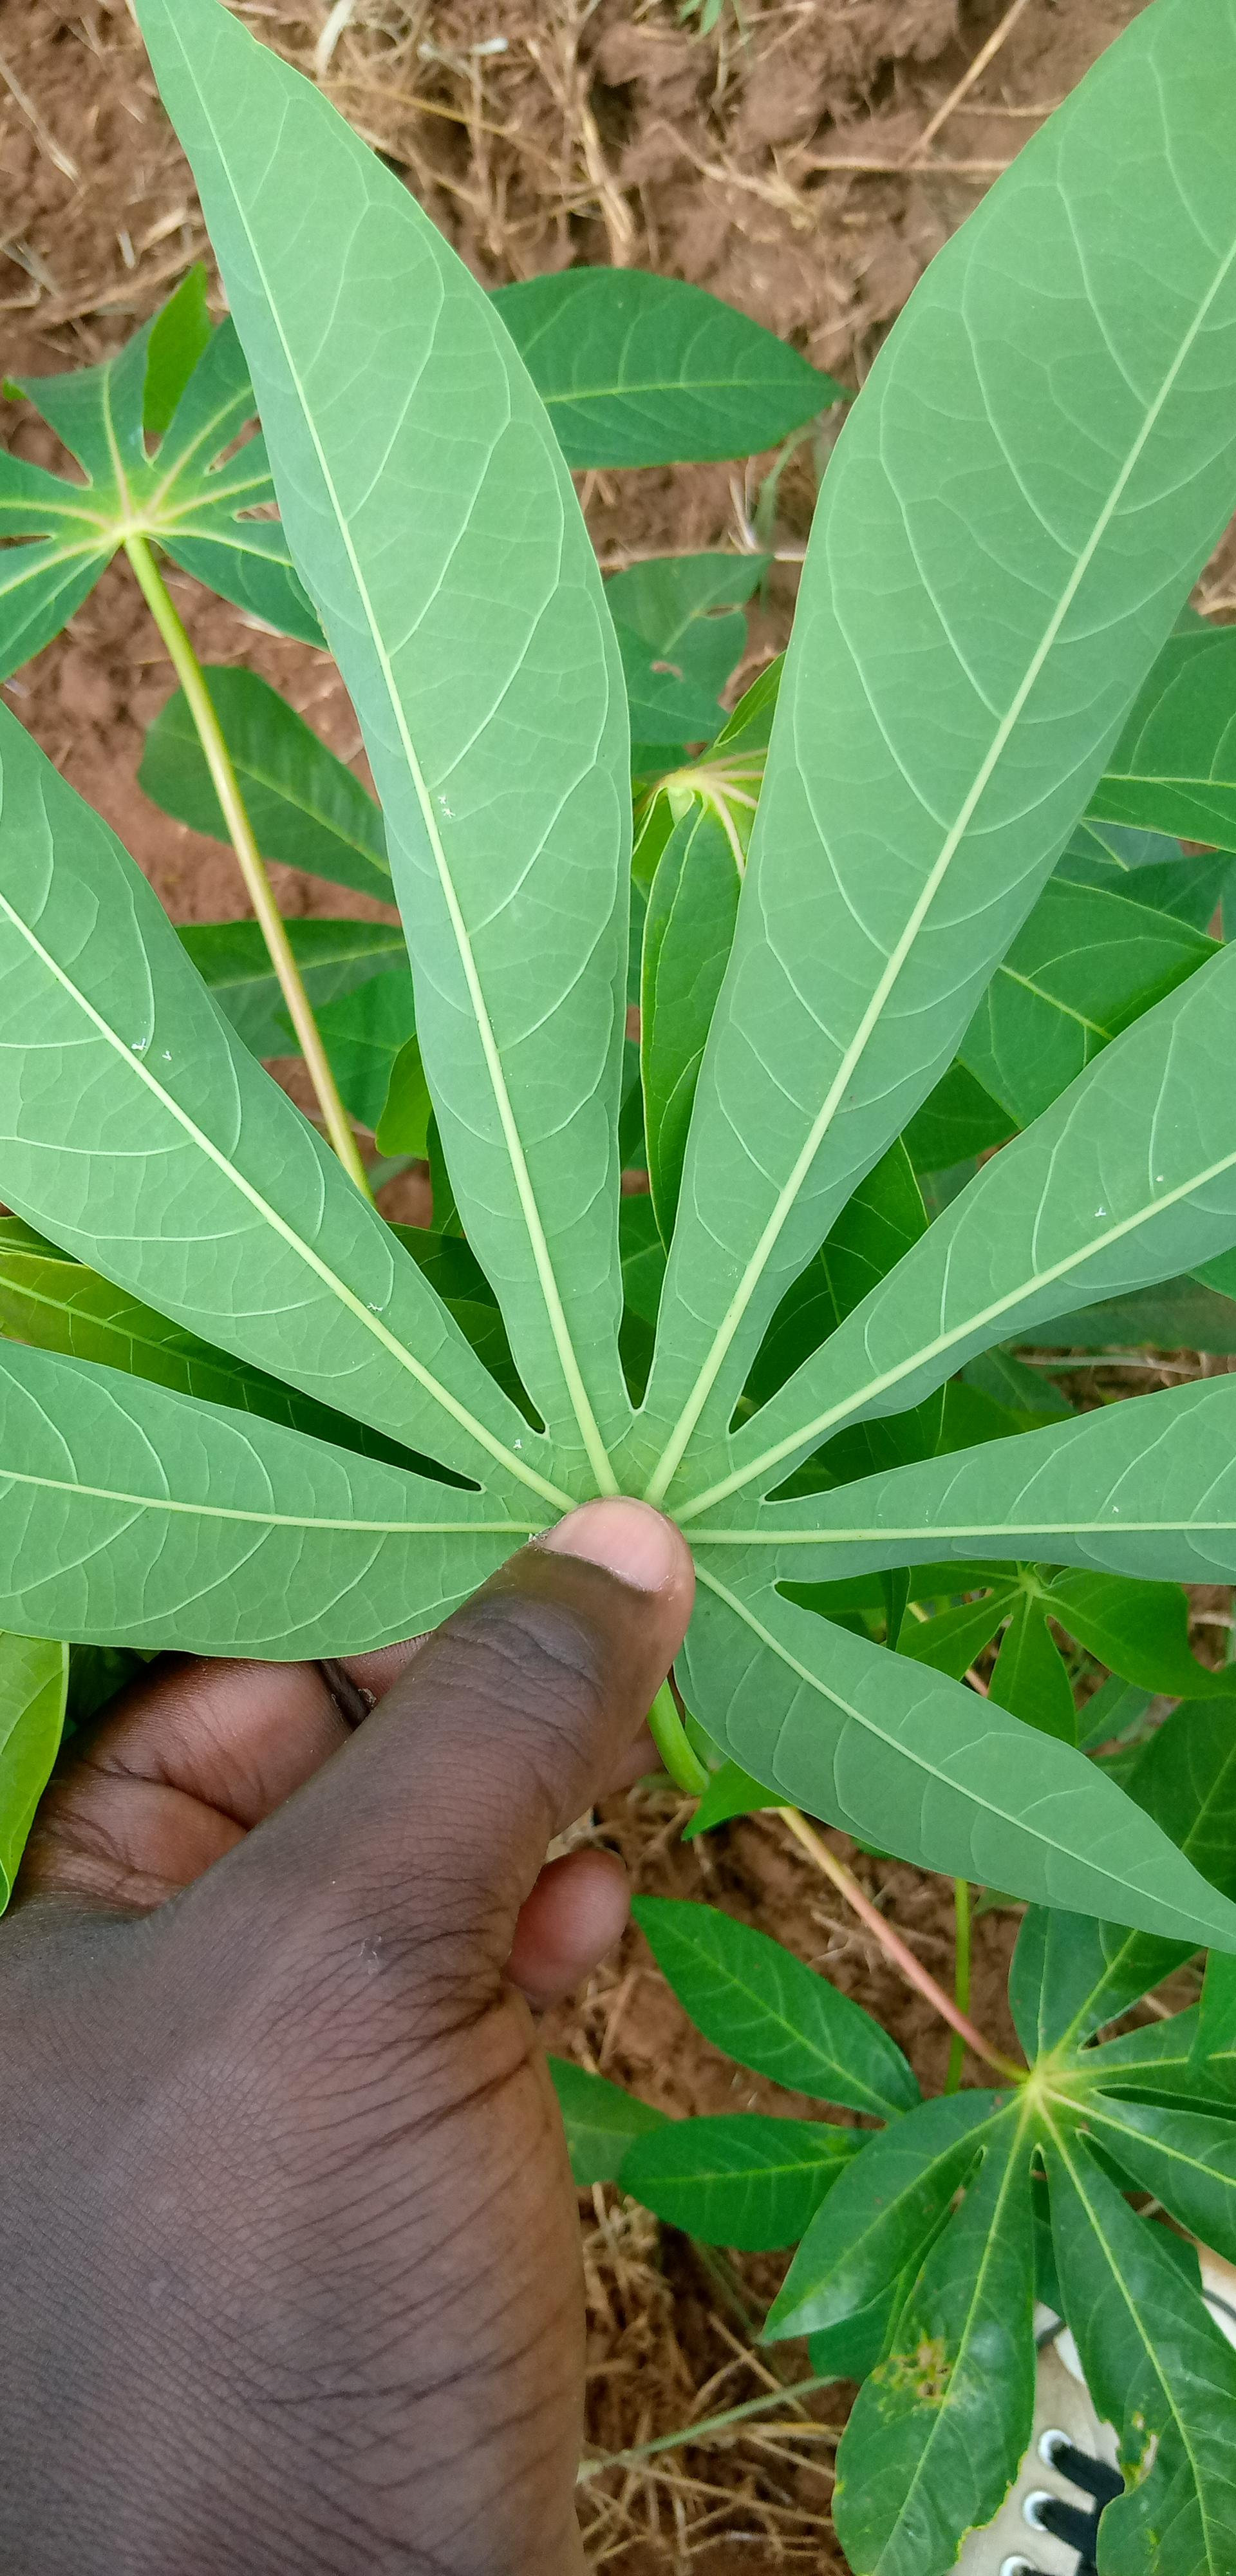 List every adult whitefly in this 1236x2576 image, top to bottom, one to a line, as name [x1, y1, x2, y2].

whitefly [436, 793, 447, 806]
whitefly [440, 807, 455, 820]
whitefly [129, 1035, 146, 1052]
whitefly [161, 1048, 173, 1062]
whitefly [1154, 1173, 1165, 1184]
whitefly [1093, 1206, 1107, 1218]
whitefly [366, 1300, 384, 1313]
whitefly [511, 1437, 523, 1450]
whitefly [1110, 1503, 1121, 1515]